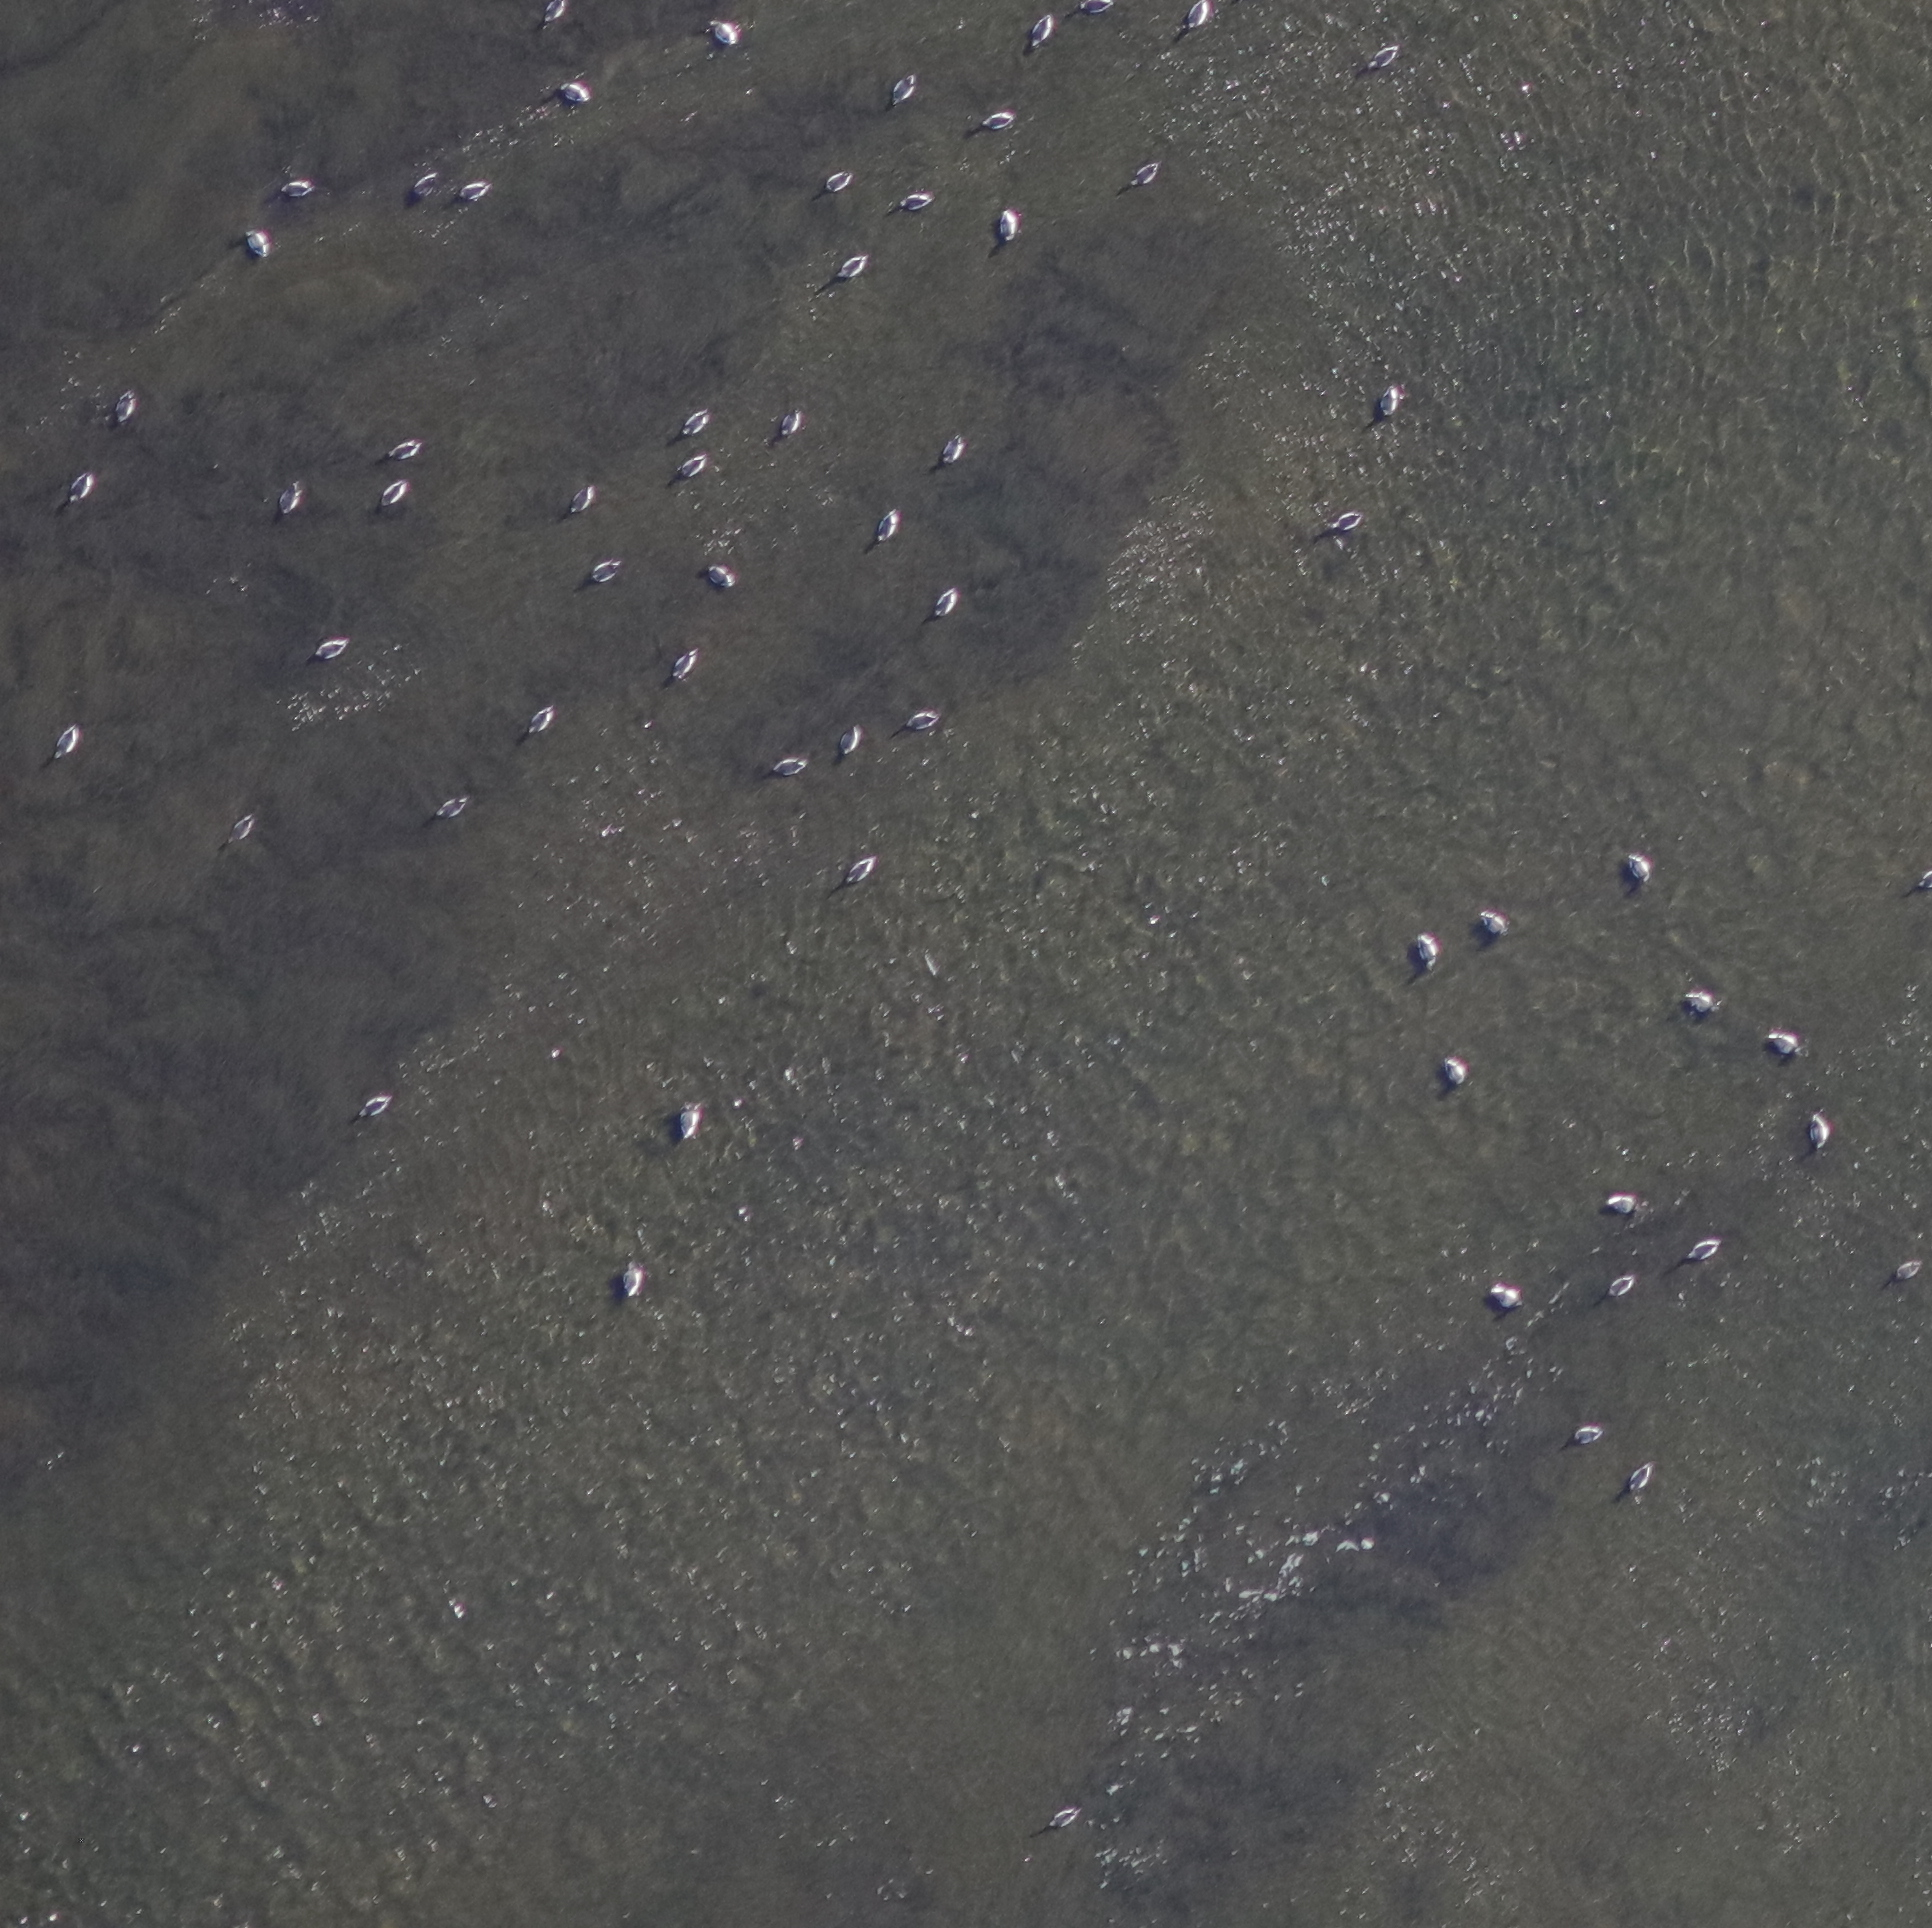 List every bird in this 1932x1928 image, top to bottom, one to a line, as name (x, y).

brant (1094, 3)
brant (553, 10)
brant (1196, 16)
brant (1039, 31)
brant (723, 32)
brant (1382, 61)
brant (903, 88)
brant (574, 92)
brant (997, 122)
brant (1147, 173)
brant (426, 183)
brant (835, 183)
brant (298, 185)
brant (473, 192)
brant (920, 199)
brant (1006, 228)
brant (258, 241)
brant (852, 270)
brant (1390, 402)
brant (123, 404)
brant (790, 425)
brant (691, 426)
brant (408, 444)
brant (959, 448)
brant (693, 472)
brant (82, 487)
brant (388, 492)
brant (581, 499)
brant (293, 500)
brant (1345, 519)
brant (887, 528)
brant (605, 573)
brant (719, 581)
brant (943, 599)
brant (326, 649)
brant (684, 665)
brant (545, 721)
brant (922, 721)
brant (69, 740)
brant (848, 742)
brant (786, 767)
brant (452, 804)
brant (245, 829)
brant (861, 870)
brant (1639, 873)
brant (1930, 875)
brant (1492, 923)
brant (1429, 956)
brant (1700, 1003)
brant (1785, 1043)
brant (1452, 1074)
brant (376, 1106)
brant (690, 1122)
brant (1817, 1134)
brant (1624, 1206)
brant (1699, 1250)
brant (1905, 1271)
brant (632, 1277)
brant (1618, 1287)
brant (1512, 1300)
brant (1586, 1435)
brant (1637, 1482)
brant (1066, 1817)